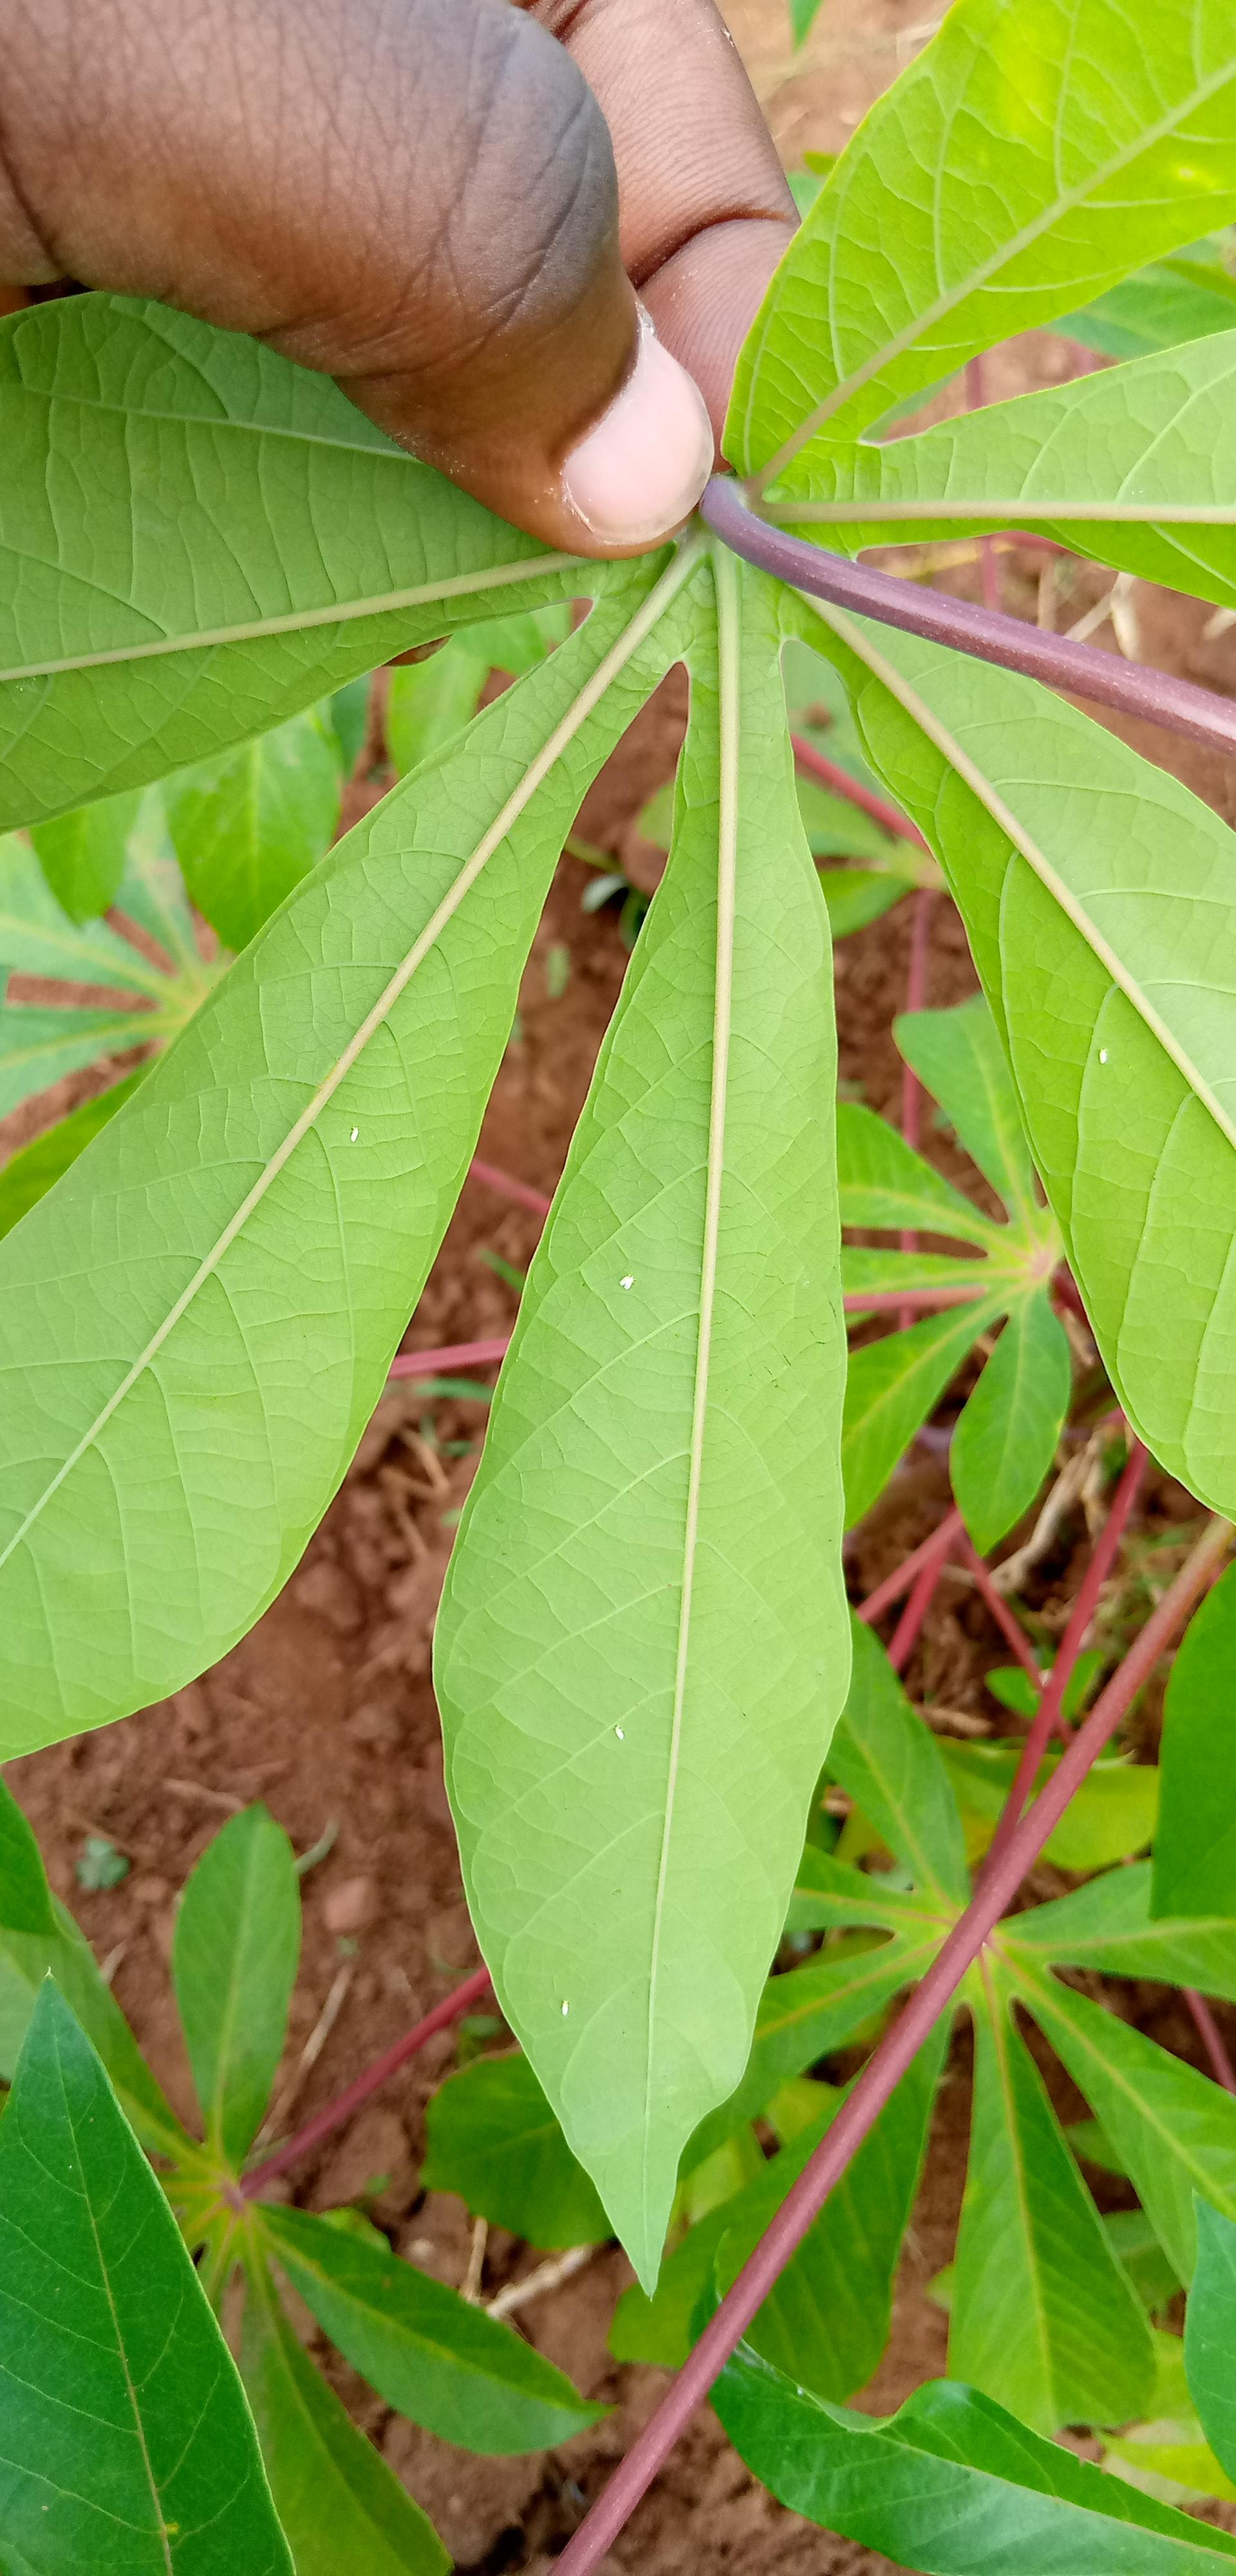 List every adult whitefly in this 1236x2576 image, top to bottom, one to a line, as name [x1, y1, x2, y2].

whitefly [1092, 1037, 1118, 1074]
whitefly [337, 1114, 377, 1157]
whitefly [615, 1265, 644, 1300]
whitefly [597, 1716, 637, 1756]
whitefly [554, 1987, 577, 2021]